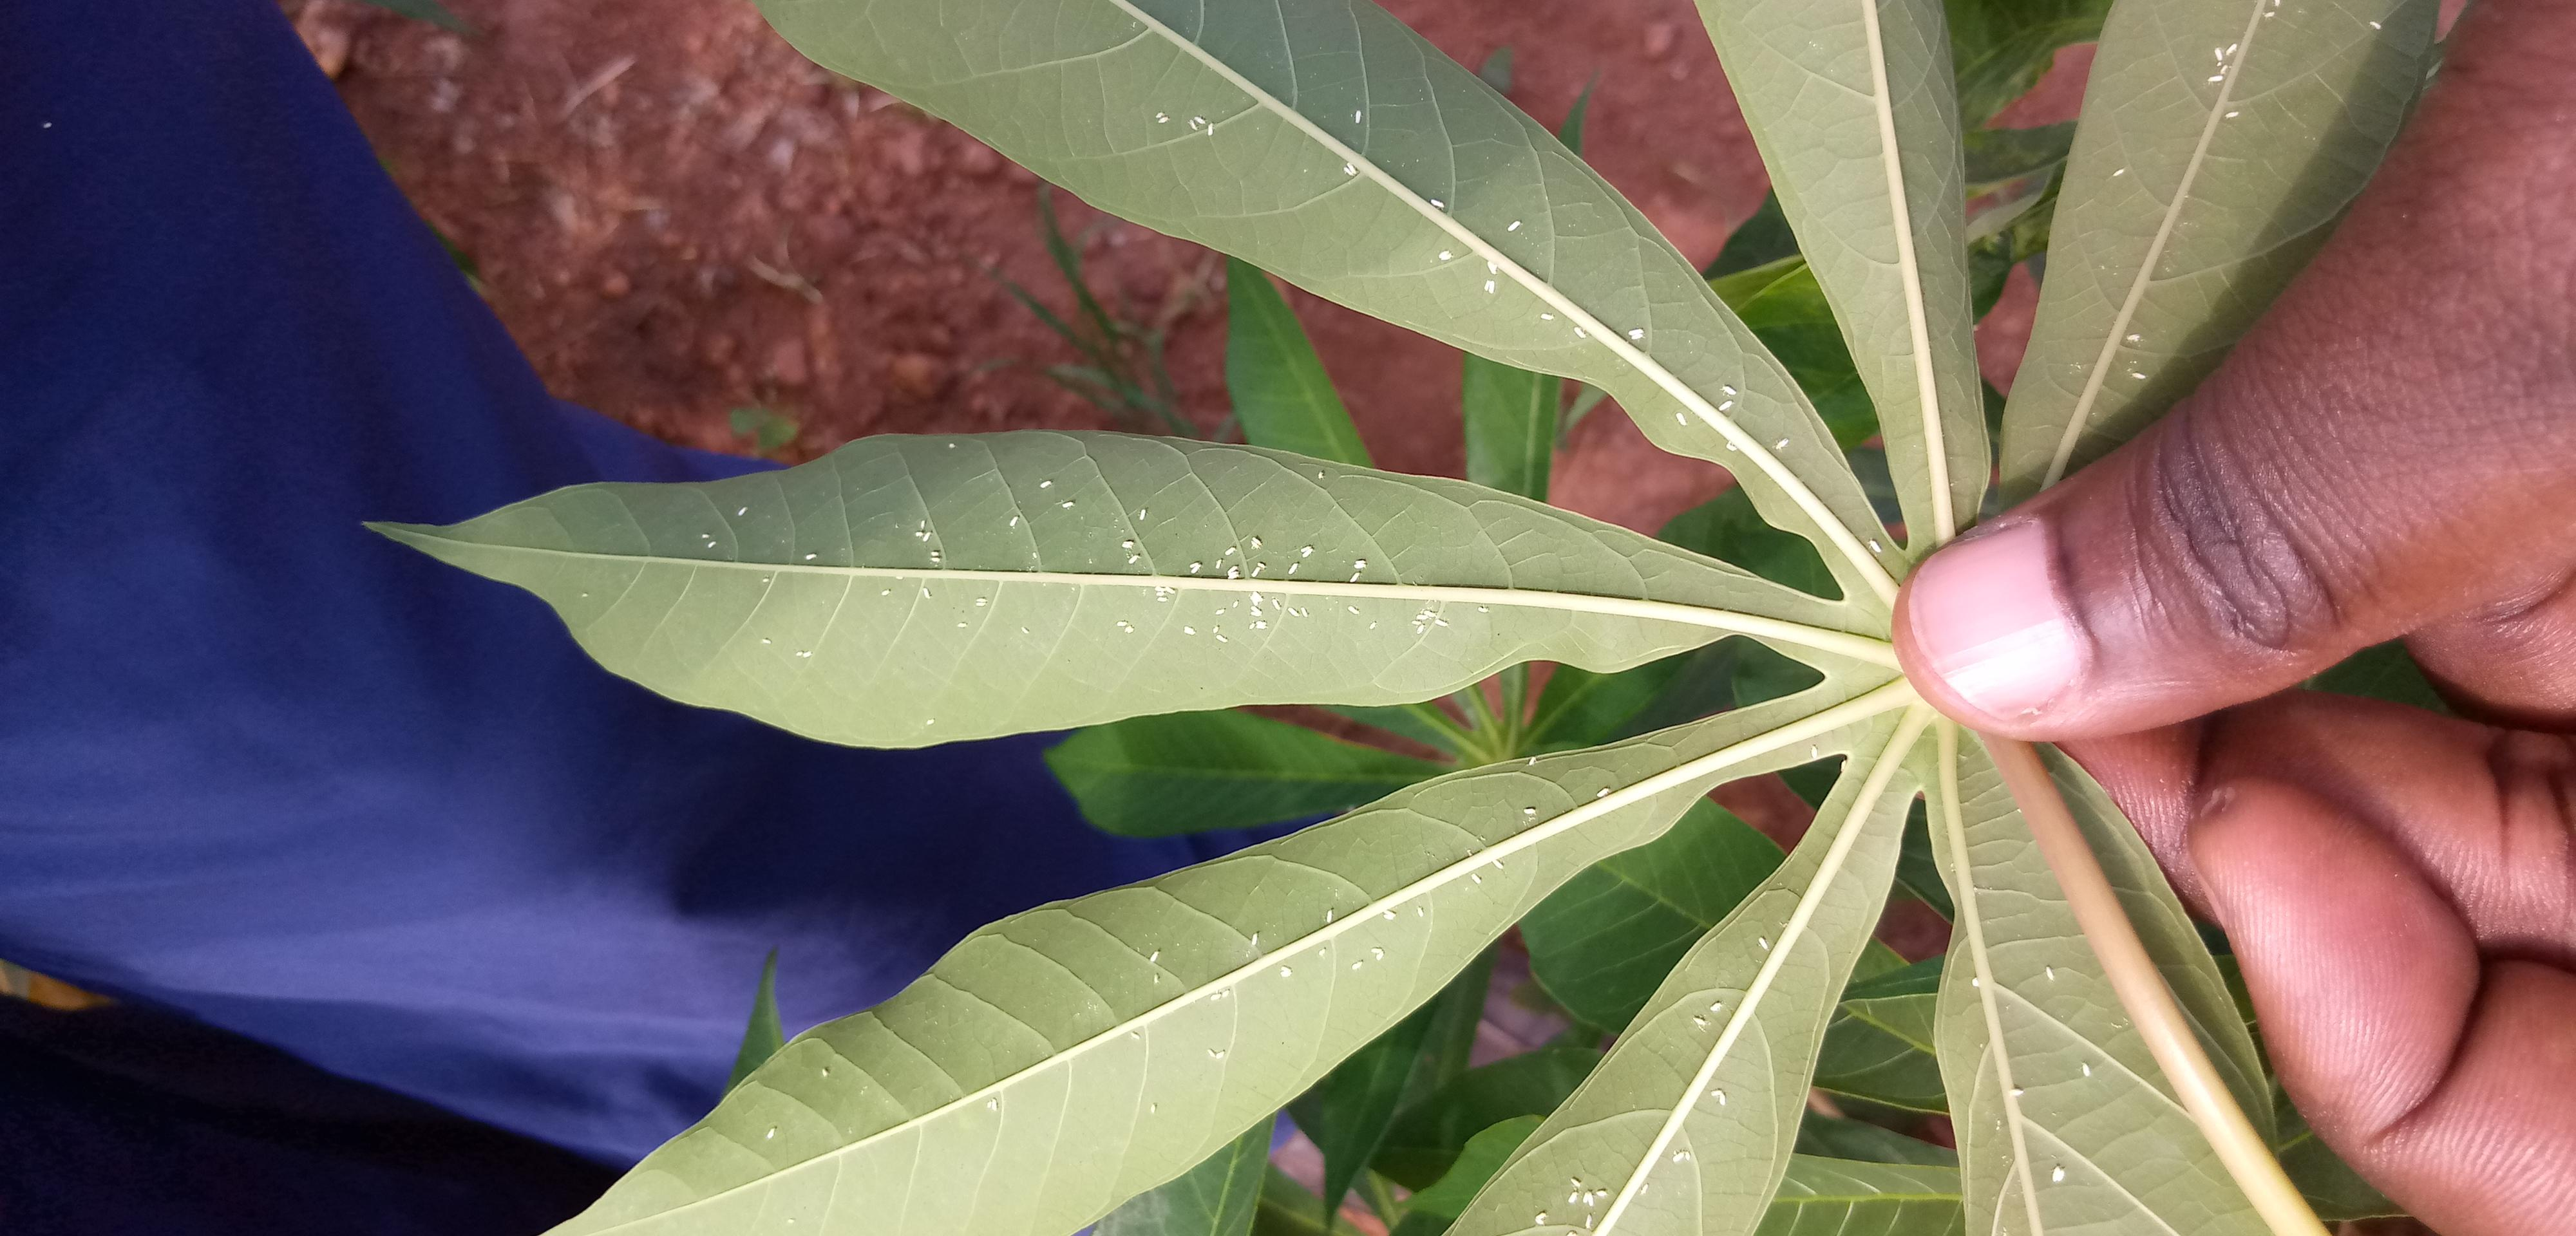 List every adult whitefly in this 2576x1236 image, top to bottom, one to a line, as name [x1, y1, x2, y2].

whitefly [2273, 1, 2282, 8]
whitefly [2262, 10, 2277, 19]
whitefly [2367, 20, 2384, 32]
whitefly [2224, 41, 2239, 57]
whitefly [2213, 46, 2224, 62]
whitefly [2219, 64, 2232, 75]
whitefly [2205, 75, 2226, 86]
whitefly [1354, 107, 1364, 125]
whitefly [2221, 109, 2242, 121]
whitefly [1154, 111, 1165, 120]
whitefly [1157, 115, 1170, 126]
whitefly [1193, 115, 1207, 125]
whitefly [1187, 118, 1200, 133]
whitefly [1207, 120, 1216, 136]
whitefly [1347, 162, 1358, 175]
whitefly [2110, 164, 2126, 180]
whitefly [1343, 165, 1352, 176]
whitefly [1428, 196, 1446, 211]
whitefly [1505, 218, 1522, 234]
whitefly [1439, 249, 1450, 259]
whitefly [1441, 253, 1453, 262]
whitefly [1487, 259, 1501, 276]
whitefly [1484, 278, 1490, 291]
whitefly [1489, 278, 1497, 295]
whitefly [1539, 312, 1556, 323]
whitefly [1573, 324, 1588, 340]
whitefly [1627, 328, 1643, 335]
whitefly [2122, 330, 2142, 343]
whitefly [1631, 333, 1644, 341]
whitefly [2130, 370, 2147, 382]
whitefly [1720, 383, 1739, 396]
whitefly [1717, 399, 1734, 413]
whitefly [1674, 411, 1689, 427]
whitefly [1772, 435, 1792, 451]
whitefly [1725, 440, 1739, 454]
whitefly [947, 442, 958, 450]
whitefly [1315, 467, 1327, 481]
whitefly [1038, 477, 1054, 489]
whitefly [1059, 500, 1078, 510]
whitefly [735, 503, 750, 518]
whitefly [1139, 507, 1148, 522]
whitefly [1008, 512, 1022, 529]
whitefly [920, 518, 927, 530]
whitefly [914, 530, 925, 538]
whitefly [922, 530, 933, 543]
whitefly [701, 532, 711, 541]
whitefly [1251, 536, 1263, 546]
whitefly [1866, 538, 1884, 555]
whitefly [1250, 539, 1260, 550]
whitefly [706, 540, 718, 550]
whitefly [1122, 540, 1135, 545]
whitefly [1121, 543, 1133, 550]
whitefly [1224, 545, 1238, 556]
whitefly [1300, 545, 1312, 554]
whitefly [1302, 548, 1314, 559]
whitefly [804, 550, 821, 563]
whitefly [930, 550, 940, 557]
whitefly [1032, 550, 1040, 560]
whitefly [1127, 554, 1142, 565]
whitefly [930, 557, 942, 564]
whitefly [1215, 557, 1224, 570]
whitefly [1354, 558, 1368, 564]
whitefly [1286, 560, 1300, 576]
whitefly [1256, 561, 1267, 568]
whitefly [1190, 561, 1200, 569]
whitefly [1190, 563, 1202, 574]
whitefly [1352, 563, 1369, 570]
whitefly [1227, 564, 1240, 572]
whitefly [1251, 566, 1261, 579]
whitefly [1227, 570, 1240, 576]
whitefly [1349, 571, 1361, 583]
whitefly [1227, 576, 1240, 580]
whitefly [761, 577, 772, 584]
whitefly [1154, 585, 1166, 592]
whitefly [1166, 585, 1177, 594]
whitefly [923, 586, 933, 601]
whitefly [880, 588, 891, 598]
whitefly [1253, 590, 1265, 603]
whitefly [580, 591, 590, 599]
whitefly [1155, 592, 1166, 597]
whitefly [1249, 594, 1260, 606]
whitefly [975, 597, 989, 603]
whitefly [1155, 597, 1168, 603]
whitefly [1271, 597, 1282, 611]
whitefly [1231, 599, 1240, 609]
whitefly [974, 601, 989, 608]
whitefly [1475, 604, 1492, 614]
whitefly [1344, 604, 1361, 616]
whitefly [1250, 605, 1264, 614]
whitefly [1287, 606, 1301, 619]
whitefly [1300, 606, 1311, 619]
whitefly [1215, 607, 1227, 617]
whitefly [1423, 610, 1437, 617]
whitefly [1250, 611, 1263, 617]
whitefly [1415, 613, 1430, 620]
whitefly [1366, 619, 1379, 630]
whitefly [1434, 619, 1450, 628]
whitefly [1255, 619, 1269, 626]
whitefly [1410, 619, 1423, 625]
whitefly [1115, 620, 1130, 627]
whitefly [1248, 621, 1256, 630]
whitefly [956, 621, 969, 629]
whitefly [1211, 623, 1223, 635]
whitefly [1416, 623, 1425, 636]
whitefly [1021, 624, 1030, 635]
whitefly [1124, 624, 1133, 633]
whitefly [1184, 624, 1196, 631]
whitefly [1255, 625, 1269, 630]
whitefly [1128, 626, 1135, 635]
whitefly [1184, 630, 1198, 636]
whitefly [1215, 634, 1230, 644]
whitefly [761, 636, 772, 645]
whitefly [803, 650, 813, 659]
whitefly [795, 650, 804, 658]
whitefly [923, 716, 938, 728]
whitefly [1810, 744, 1819, 760]
whitefly [1526, 755, 1538, 767]
whitefly [1839, 758, 1848, 774]
whitefly [1595, 785, 1611, 798]
whitefly [1519, 806, 1539, 818]
whitefly [1491, 858, 1505, 870]
whitefly [1470, 871, 1483, 885]
whitefly [1415, 904, 1426, 918]
whitefly [1325, 907, 1335, 924]
whitefly [1383, 909, 1396, 916]
whitefly [1383, 913, 1395, 921]
whitefly [1250, 930, 1260, 947]
whitefly [1756, 933, 1771, 951]
whitefly [1370, 946, 1382, 953]
whitefly [1148, 948, 1162, 962]
whitefly [1318, 948, 1329, 959]
whitefly [1375, 951, 1385, 961]
whitefly [1349, 959, 1366, 972]
whitefly [2043, 964, 2057, 983]
whitefly [1280, 965, 1293, 972]
whitefly [1280, 971, 1293, 979]
whitefly [1153, 972, 1162, 985]
whitefly [1221, 988, 1232, 998]
whitefly [1209, 993, 1222, 1002]
whitefly [1708, 999, 1725, 1013]
whitefly [1690, 1016, 1709, 1029]
whitefly [1129, 1031, 1142, 1041]
whitefly [1206, 1047, 1216, 1059]
whitefly [1216, 1049, 1227, 1061]
whitefly [2079, 1060, 2094, 1079]
whitefly [819, 1067, 832, 1080]
whitefly [2006, 1086, 2026, 1099]
whitefly [1710, 1089, 1724, 1097]
whitefly [1719, 1091, 1728, 1107]
whitefly [992, 1098, 999, 1112]
whitefly [985, 1100, 994, 1109]
whitefly [1149, 1102, 1158, 1114]
whitefly [764, 1125, 779, 1140]
whitefly [1684, 1150, 1692, 1163]
whitefly [1671, 1150, 1685, 1164]
whitefly [2052, 1164, 2060, 1184]
whitefly [2058, 1168, 2065, 1183]
whitefly [1569, 1177, 1582, 1188]
whitefly [1639, 1182, 1651, 1195]
whitefly [1595, 1189, 1609, 1198]
whitefly [1566, 1190, 1579, 1204]
whitefly [1587, 1191, 1595, 1207]
whitefly [1582, 1192, 1588, 1204]
whitefly [1533, 1209, 1548, 1219]
whitefly [1583, 1212, 1593, 1231]
whitefly [786, 1217, 797, 1225]
whitefly [1535, 1218, 1546, 1226]